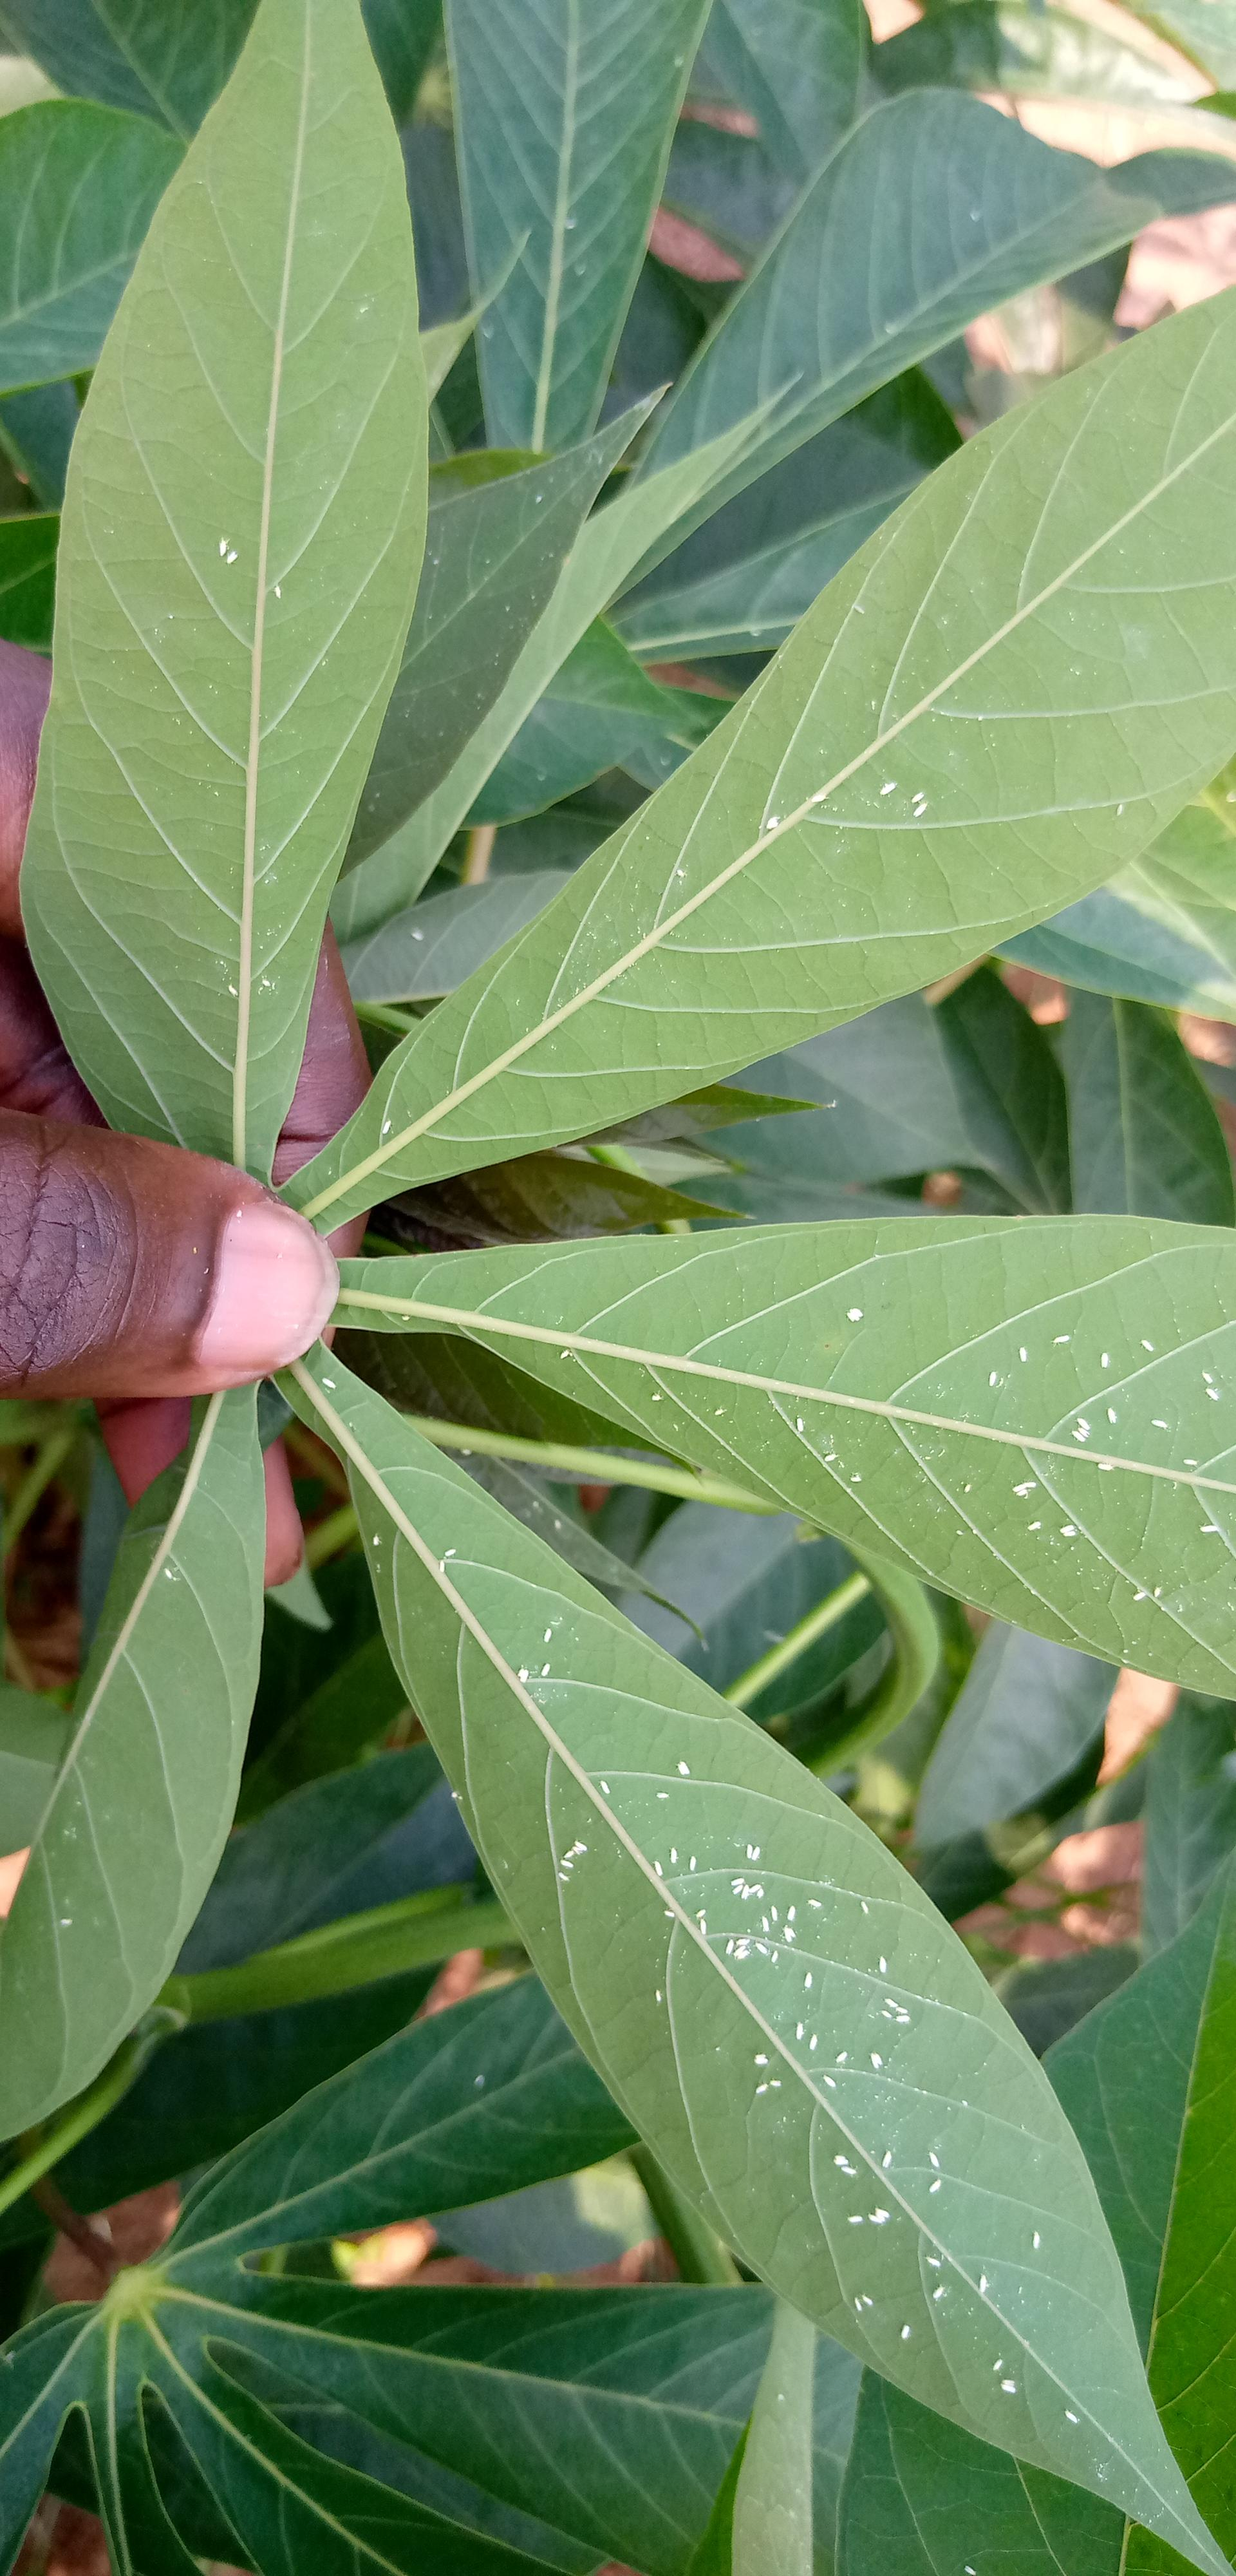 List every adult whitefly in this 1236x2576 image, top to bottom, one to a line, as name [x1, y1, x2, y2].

whitefly [218, 536, 228, 556]
whitefly [225, 549, 238, 565]
whitefly [273, 583, 283, 600]
whitefly [879, 780, 897, 797]
whitefly [910, 790, 925, 804]
whitefly [912, 803, 930, 818]
whitefly [764, 815, 783, 831]
whitefly [674, 867, 686, 879]
whitefly [258, 976, 277, 991]
whitefly [226, 983, 238, 998]
whitefly [381, 1119, 393, 1136]
whitefly [845, 1305, 866, 1323]
whitefly [398, 1312, 413, 1323]
whitefly [1051, 1333, 1071, 1346]
whitefly [1139, 1337, 1154, 1354]
whitefly [1017, 1345, 1028, 1365]
whitefly [559, 1347, 572, 1360]
whitefly [1099, 1351, 1110, 1370]
whitefly [1199, 1369, 1214, 1386]
whitefly [987, 1370, 998, 1388]
whitefly [319, 1376, 340, 1392]
whitefly [1204, 1386, 1221, 1403]
whitefly [650, 1391, 663, 1403]
whitefly [714, 1404, 725, 1419]
whitefly [1106, 1406, 1117, 1426]
whitefly [794, 1416, 805, 1434]
whitefly [1076, 1416, 1091, 1430]
whitefly [1150, 1417, 1169, 1430]
whitefly [1069, 1429, 1090, 1444]
whitefly [822, 1450, 837, 1464]
whitefly [1181, 1457, 1199, 1468]
whitefly [1095, 1462, 1114, 1472]
whitefly [849, 1472, 863, 1484]
whitefly [1010, 1481, 1039, 1497]
whitefly [961, 1481, 971, 1494]
whitefly [1025, 1520, 1043, 1534]
whitefly [1198, 1522, 1219, 1535]
whitefly [1058, 1523, 1076, 1539]
whitefly [370, 1535, 380, 1547]
whitefly [444, 1547, 456, 1558]
whitefly [437, 1559, 447, 1573]
whitefly [162, 1566, 182, 1585]
whitefly [1152, 1586, 1163, 1600]
whitefly [1132, 1590, 1145, 1604]
whitefly [542, 1627, 553, 1643]
whitefly [540, 1661, 550, 1679]
whitefly [516, 1667, 529, 1684]
whitefly [675, 1757, 692, 1778]
whitefly [600, 1779, 611, 1795]
whitefly [450, 1790, 464, 1800]
whitefly [653, 1791, 673, 1801]
whitefly [573, 1839, 589, 1851]
whitefly [745, 1842, 753, 1861]
whitefly [753, 1844, 762, 1861]
whitefly [669, 1845, 679, 1865]
whitefly [563, 1849, 574, 1860]
whitefly [688, 1854, 697, 1872]
whitefly [559, 1858, 574, 1870]
whitefly [653, 1859, 664, 1878]
whitefly [557, 1871, 570, 1881]
whitefly [730, 1875, 744, 1886]
whitefly [749, 1883, 762, 1893]
whitefly [732, 1884, 743, 1895]
whitefly [756, 1888, 766, 1899]
whitefly [806, 1897, 823, 1909]
whitefly [859, 1899, 871, 1916]
whitefly [786, 1904, 796, 1920]
whitefly [769, 1904, 779, 1921]
whitefly [695, 1908, 707, 1918]
whitefly [663, 1909, 676, 1918]
whitefly [58, 1913, 73, 1931]
whitefly [760, 1915, 771, 1933]
whitefly [698, 1917, 709, 1936]
whitefly [782, 1924, 801, 1942]
whitefly [735, 1935, 751, 1946]
whitefly [724, 1937, 734, 1955]
whitefly [754, 1940, 769, 1955]
whitefly [733, 1946, 752, 1960]
whitefly [771, 1948, 782, 1964]
whitefly [878, 1954, 888, 1975]
whitefly [803, 1970, 813, 1990]
whitefly [654, 1989, 662, 2007]
whitefly [883, 1997, 898, 2008]
whitefly [896, 2006, 912, 2014]
whitefly [881, 2008, 892, 2020]
whitefly [895, 2013, 913, 2024]
whitefly [795, 2021, 805, 2041]
whitefly [808, 2032, 818, 2052]
whitefly [835, 2049, 849, 2063]
whitefly [752, 2052, 771, 2066]
whitefly [870, 2052, 884, 2070]
whitefly [821, 2073, 838, 2088]
whitefly [769, 2078, 783, 2087]
whitefly [754, 2082, 769, 2096]
whitefly [881, 2148, 894, 2168]
whitefly [928, 2150, 942, 2168]
whitefly [832, 2153, 848, 2167]
whitefly [840, 2164, 857, 2176]
whitefly [928, 2178, 943, 2193]
whitefly [868, 2206, 892, 2225]
whitefly [846, 2213, 863, 2224]
whitefly [1031, 2229, 1042, 2250]
whitefly [924, 2254, 941, 2269]
whitefly [976, 2272, 988, 2295]
whitefly [929, 2280, 947, 2300]
whitefly [861, 2293, 876, 2307]
whitefly [853, 2296, 864, 2312]
whitefly [899, 2322, 910, 2340]
whitefly [991, 2356, 1004, 2372]
whitefly [998, 2376, 1018, 2395]
whitefly [1063, 2407, 1080, 2425]
whitefly [962, 2562, 979, 2576]